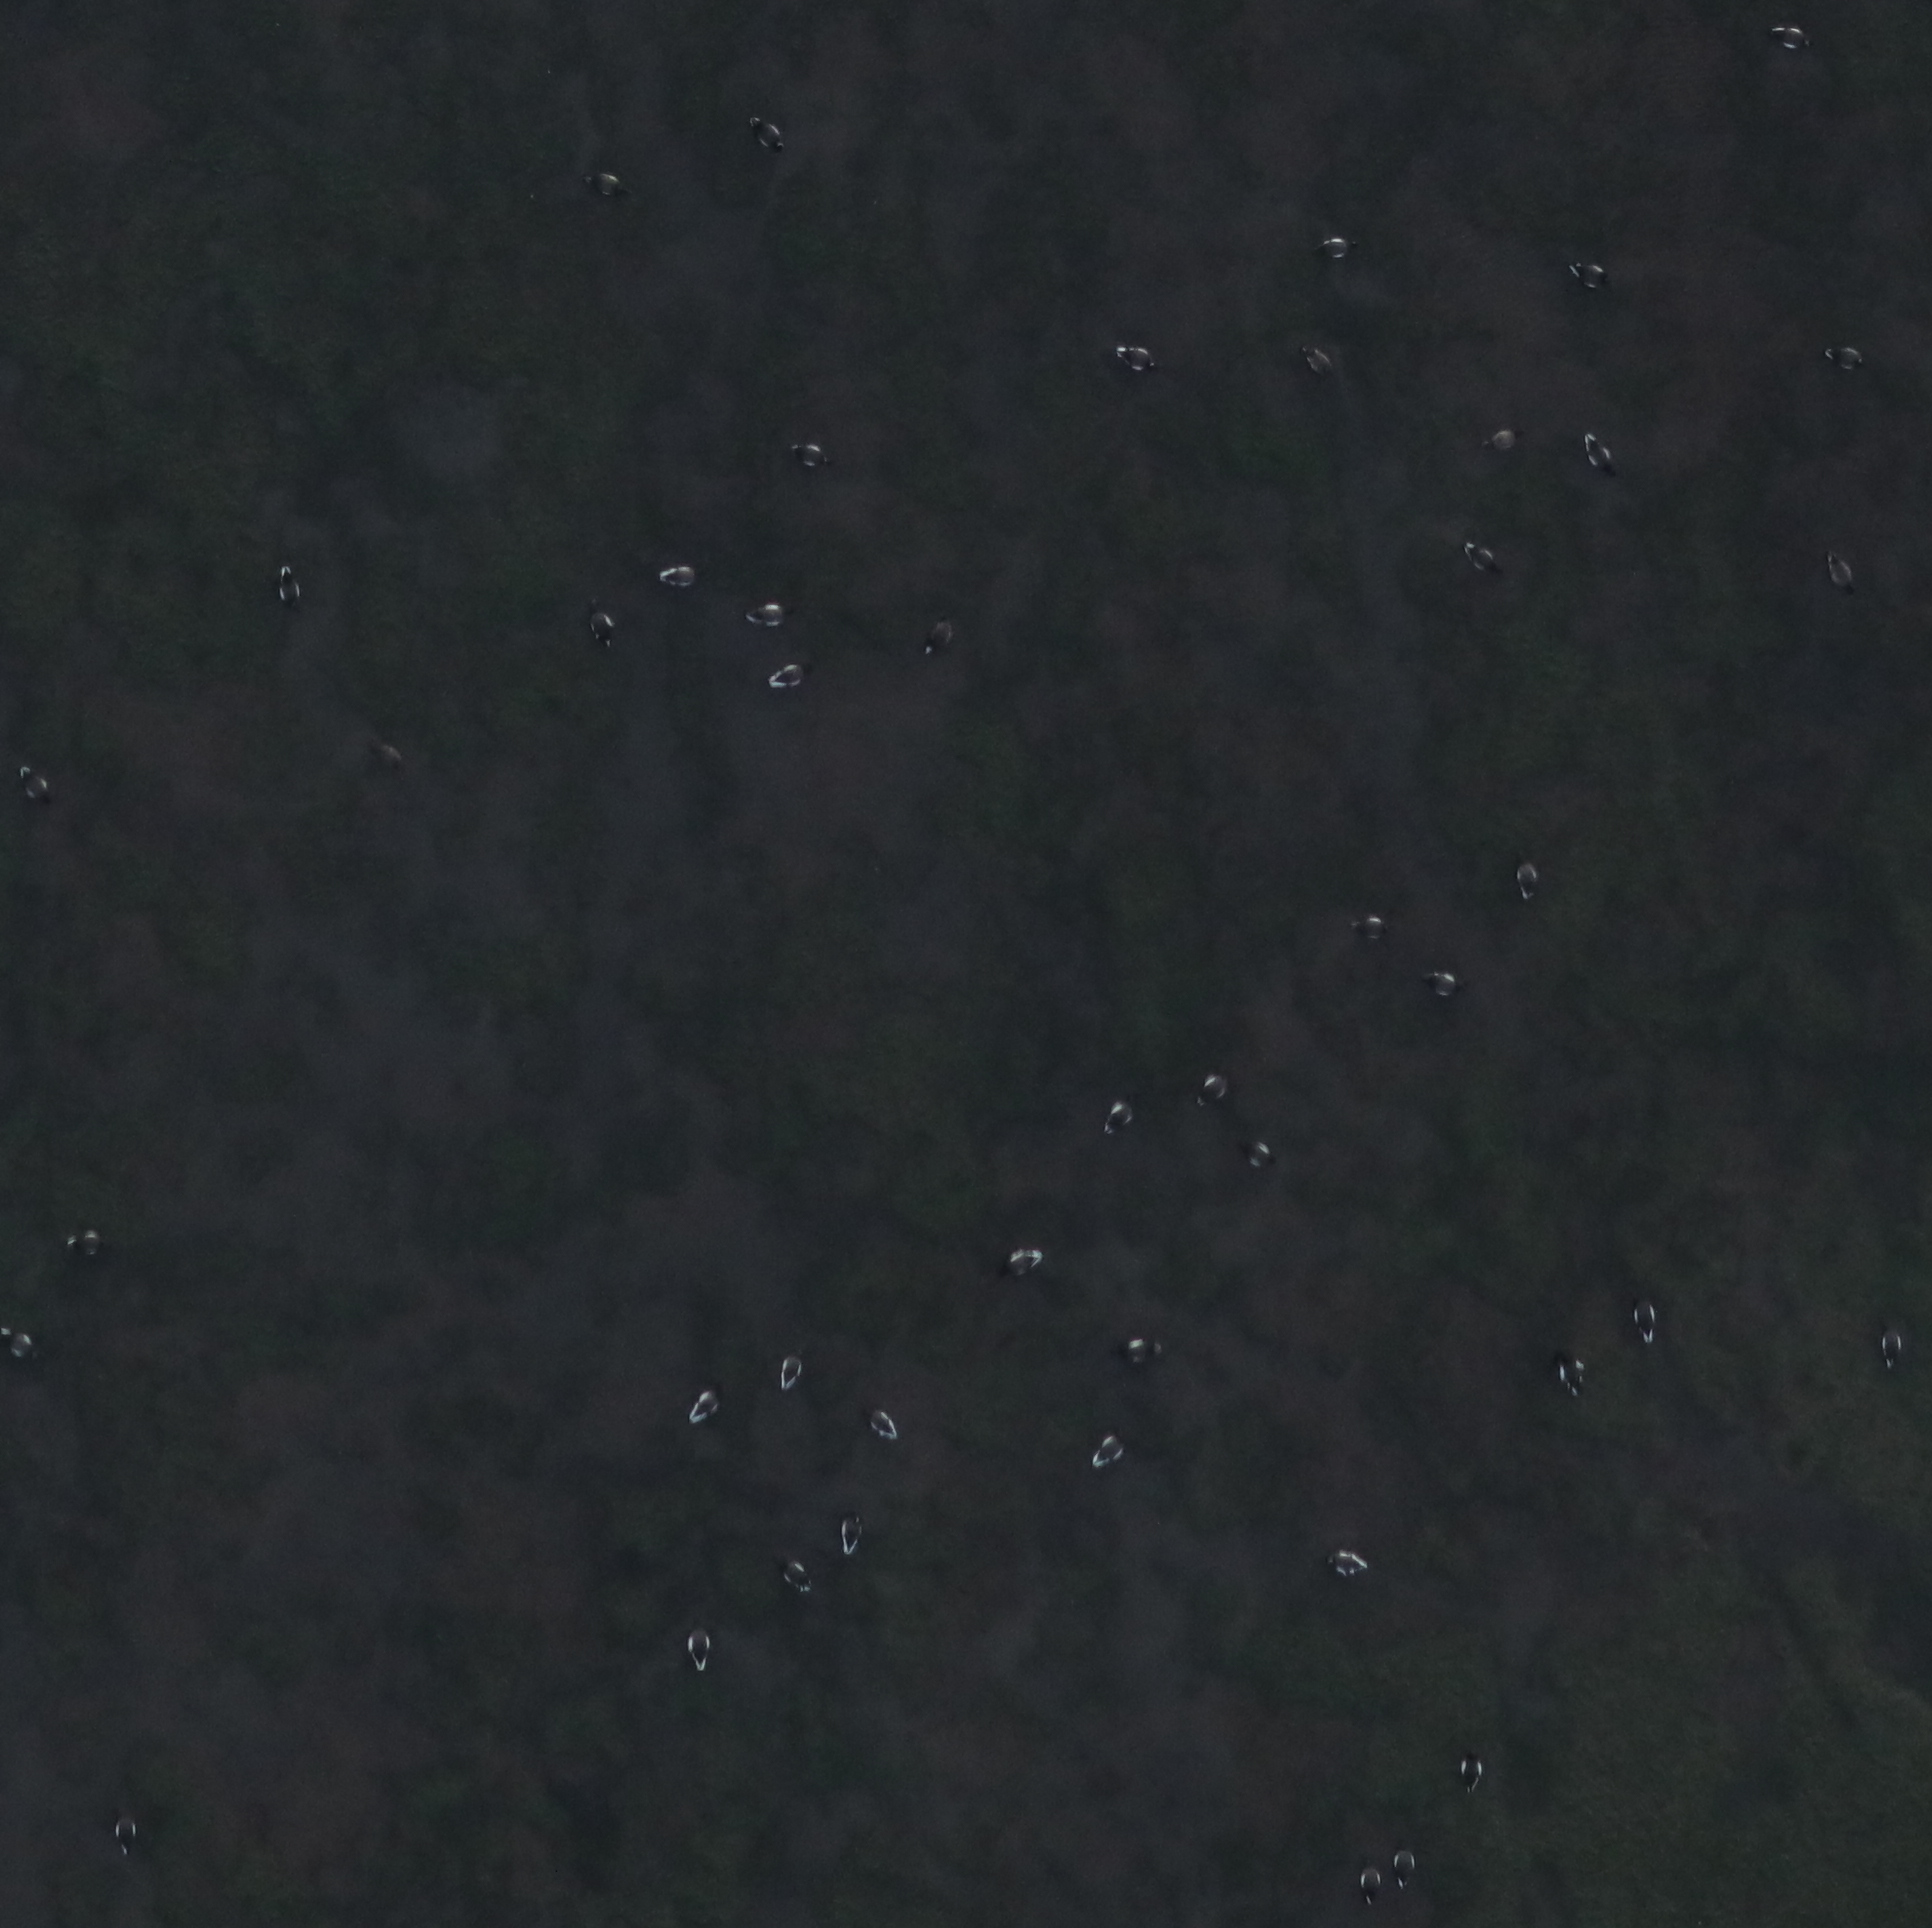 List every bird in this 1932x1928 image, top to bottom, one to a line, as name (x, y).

brant (1791, 38)
brant (769, 137)
brant (606, 183)
brant (1336, 247)
brant (1588, 274)
brant (1845, 358)
brant (1137, 359)
brant (1318, 361)
brant (1501, 440)
brant (1597, 452)
brant (811, 455)
brant (1480, 558)
brant (1839, 572)
brant (683, 577)
brant (288, 586)
brant (769, 616)
brant (601, 626)
brant (938, 630)
brant (790, 676)
brant (390, 755)
brant (33, 785)
brant (1526, 877)
brant (1368, 928)
brant (1443, 984)
brant (1213, 1084)
brant (1119, 1116)
brant (1252, 1154)
brant (85, 1242)
brant (1021, 1262)
brant (1646, 1319)
brant (17, 1343)
brant (1893, 1347)
brant (1135, 1348)
brant (789, 1367)
brant (1569, 1375)
brant (709, 1398)
brant (882, 1419)
brant (1109, 1451)
brant (850, 1532)
brant (1347, 1563)
brant (802, 1574)
brant (698, 1650)
brant (1473, 1772)
brant (125, 1834)
brant (1407, 1862)
brant (1371, 1884)